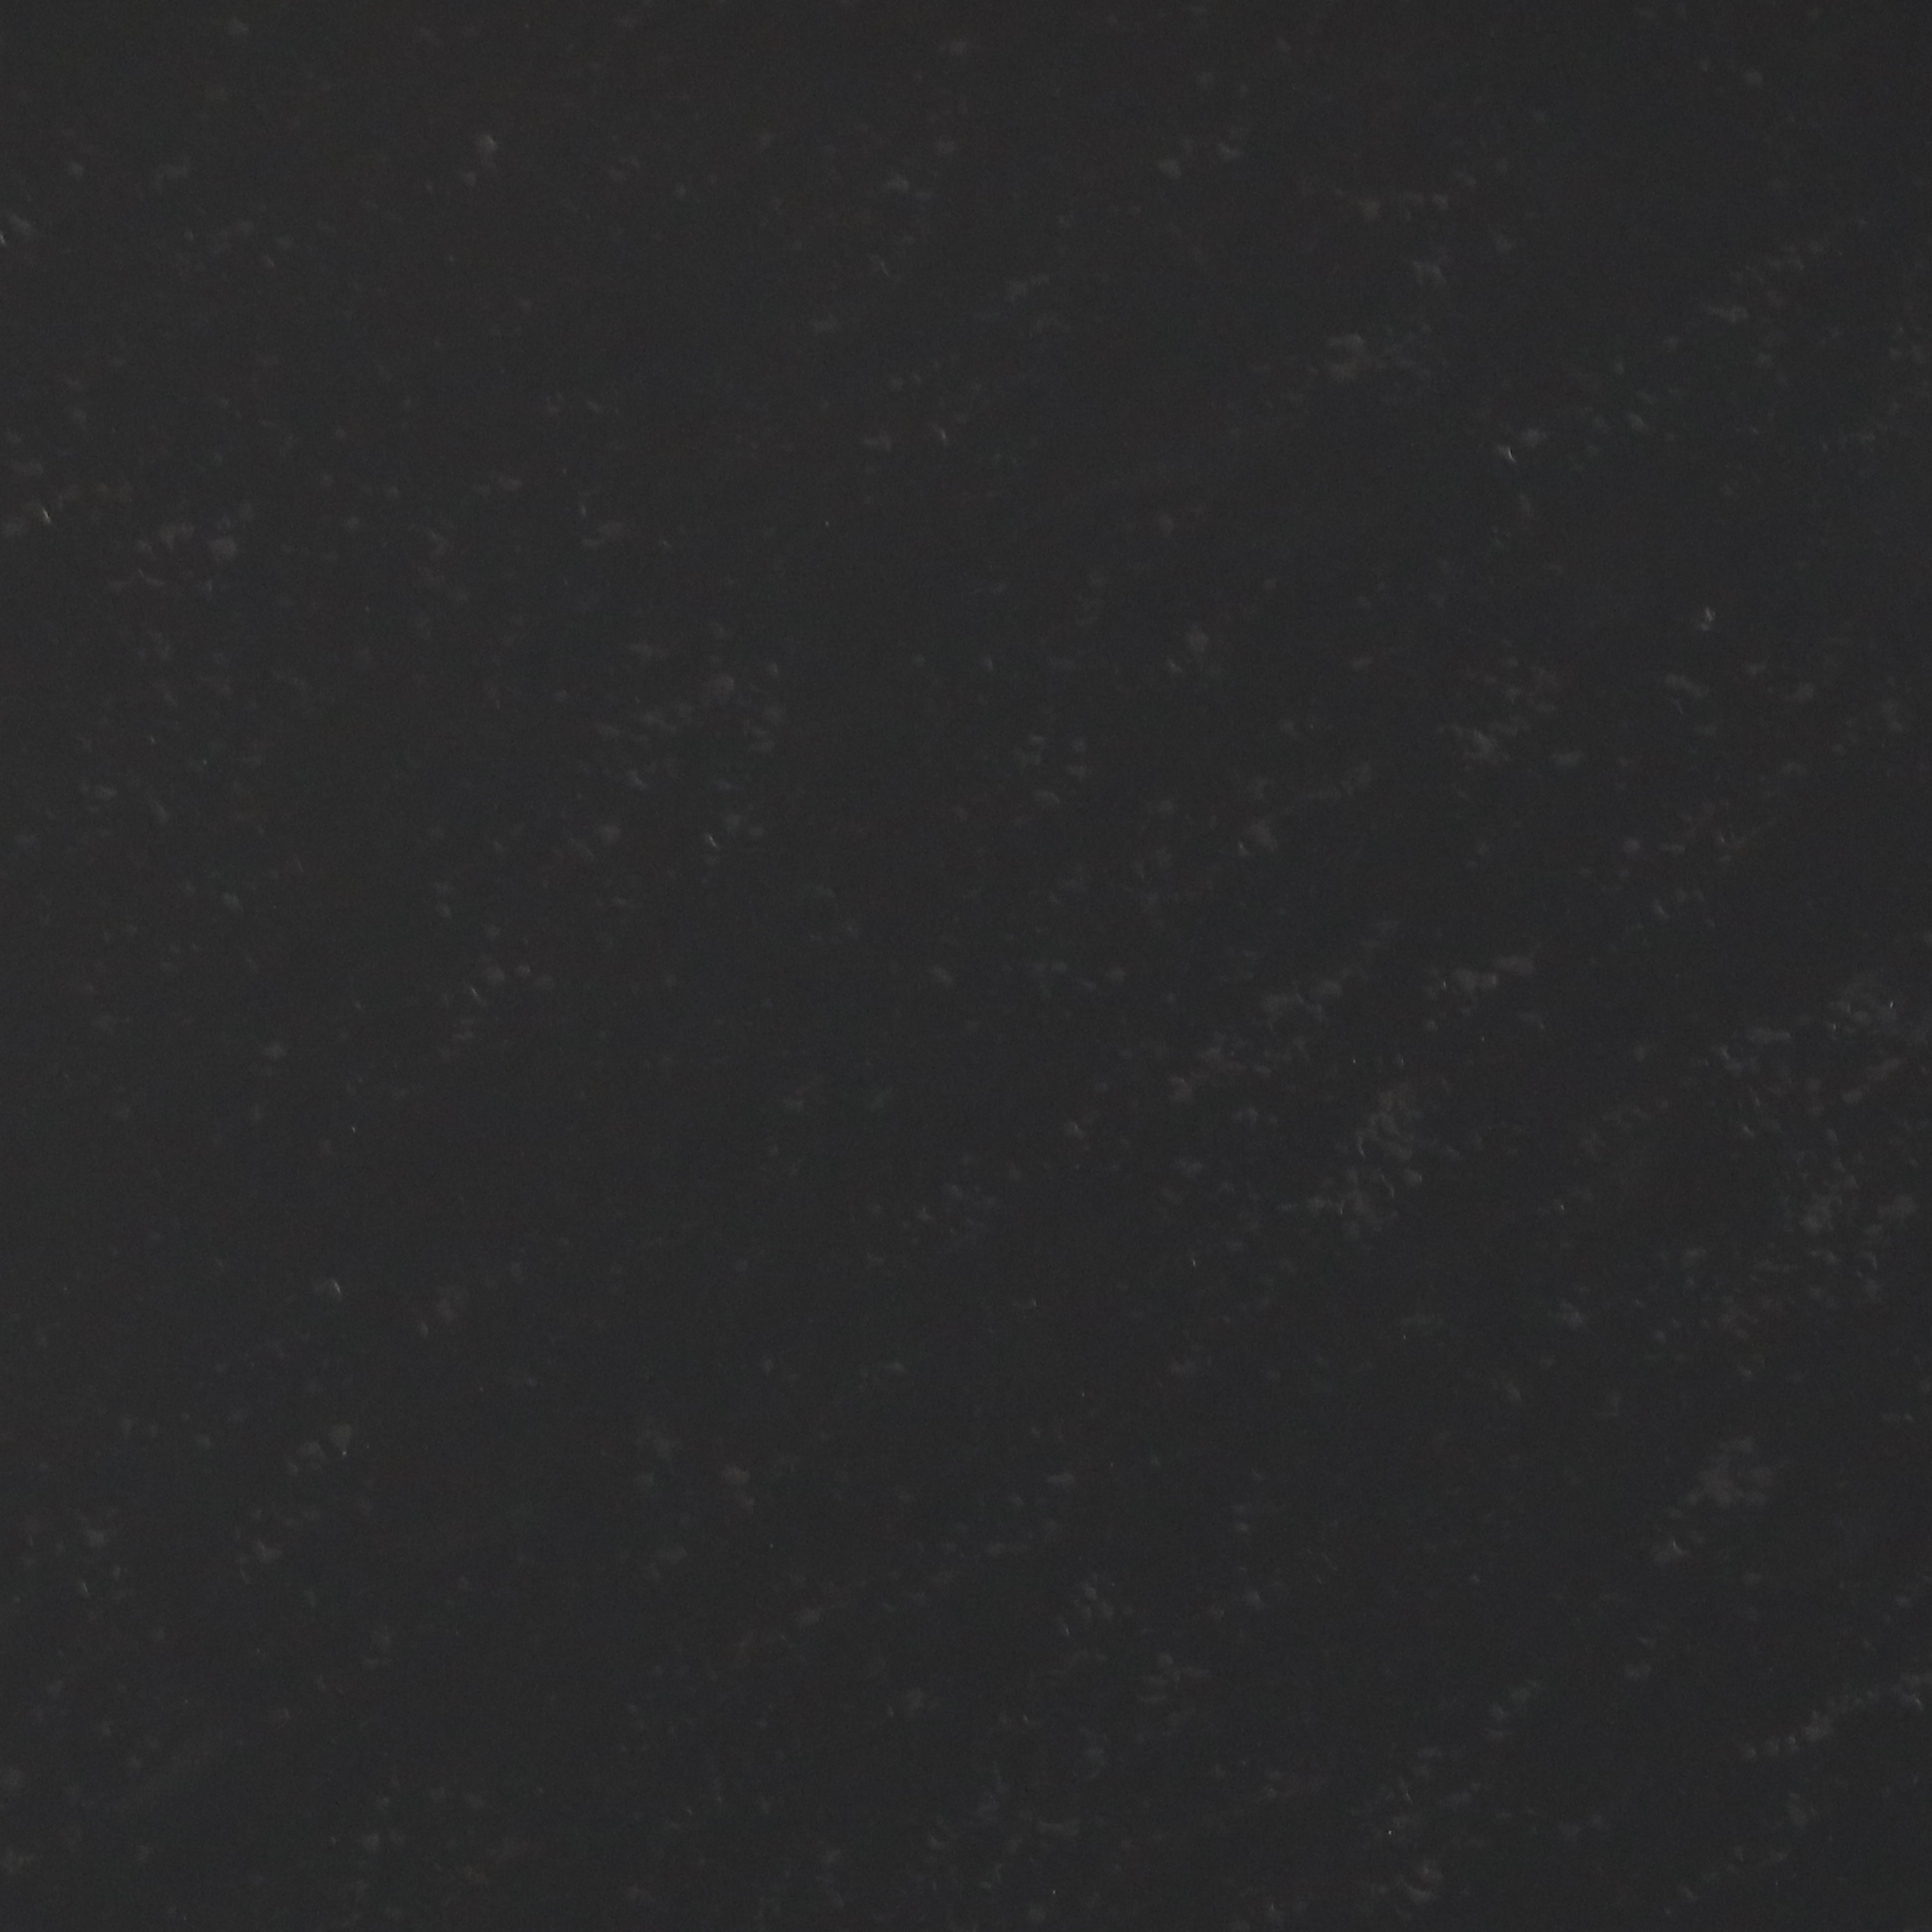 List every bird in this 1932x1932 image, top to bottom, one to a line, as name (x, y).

None